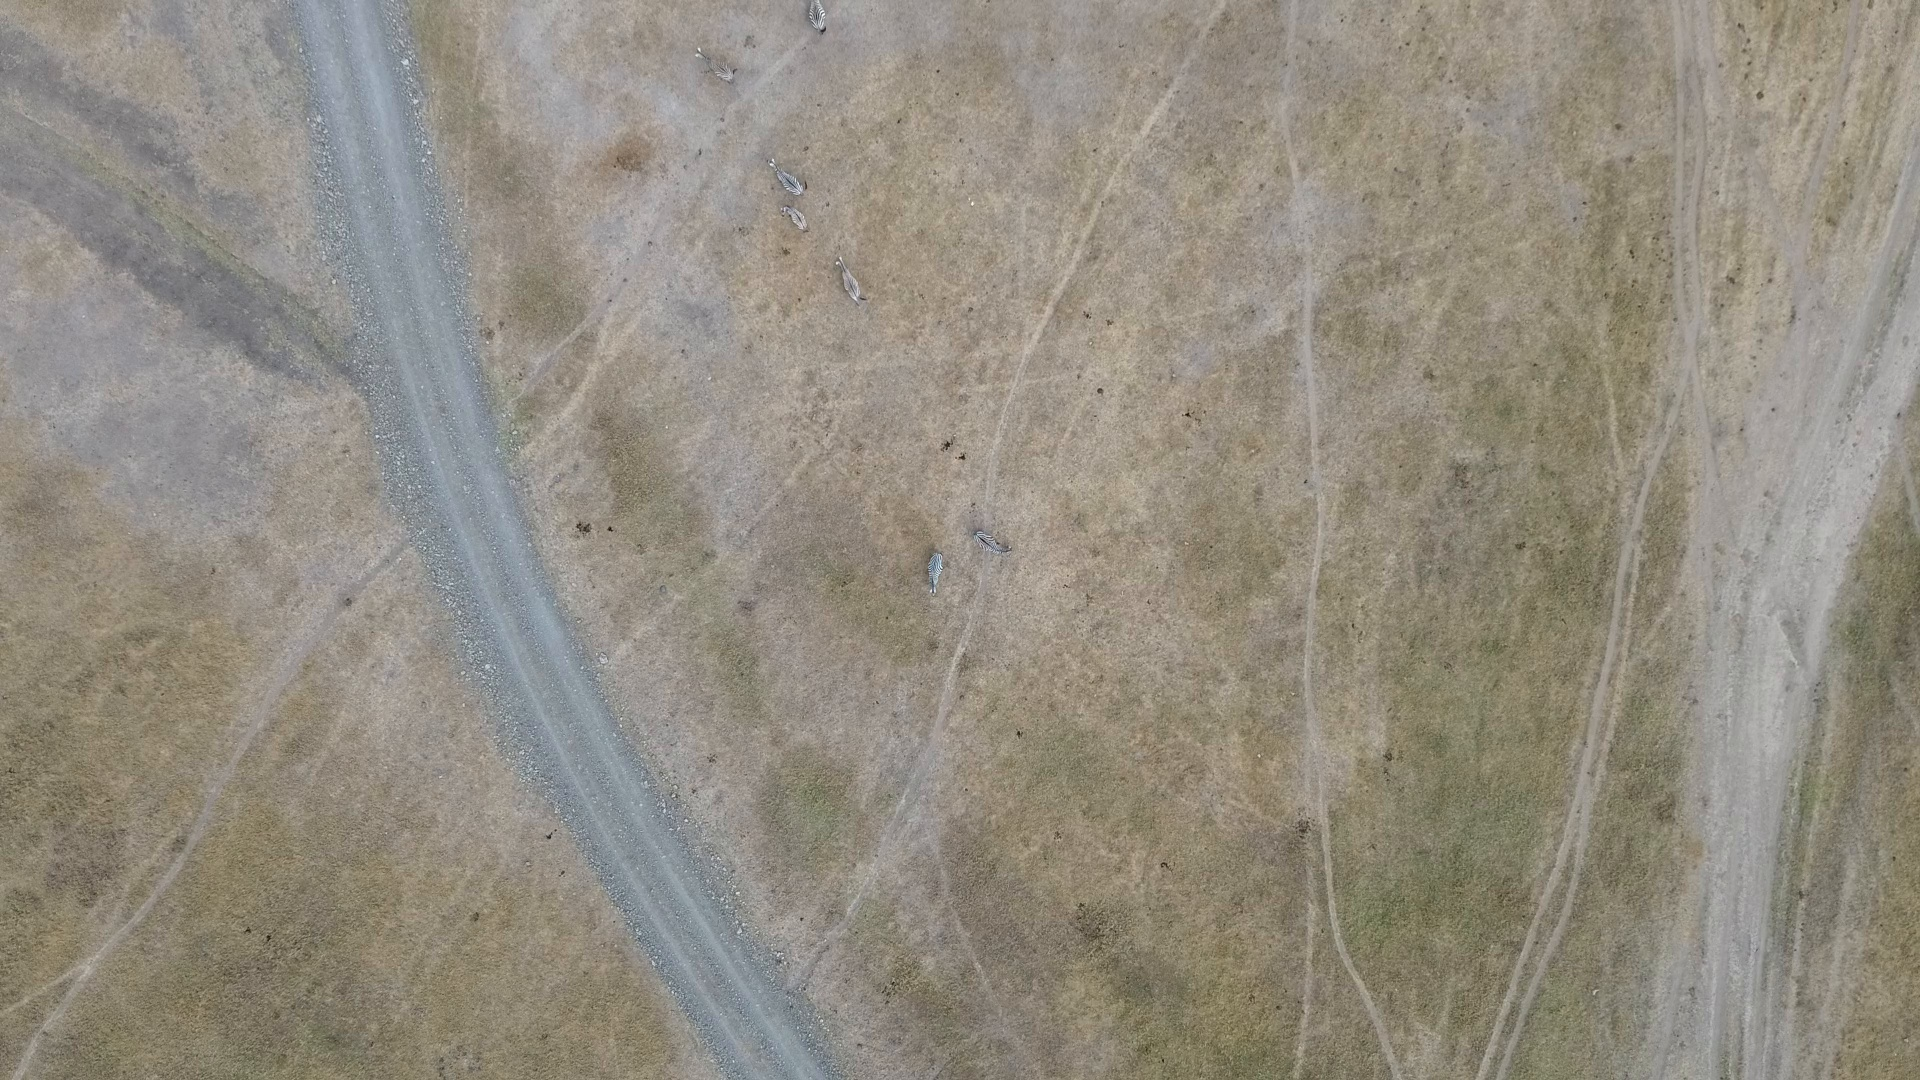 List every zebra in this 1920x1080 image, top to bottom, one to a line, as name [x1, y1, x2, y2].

zebra [695, 50, 737, 83]
zebra [768, 158, 807, 195]
zebra [779, 201, 809, 232]
zebra [834, 255, 864, 306]
zebra [969, 529, 1014, 559]
zebra [924, 552, 944, 596]